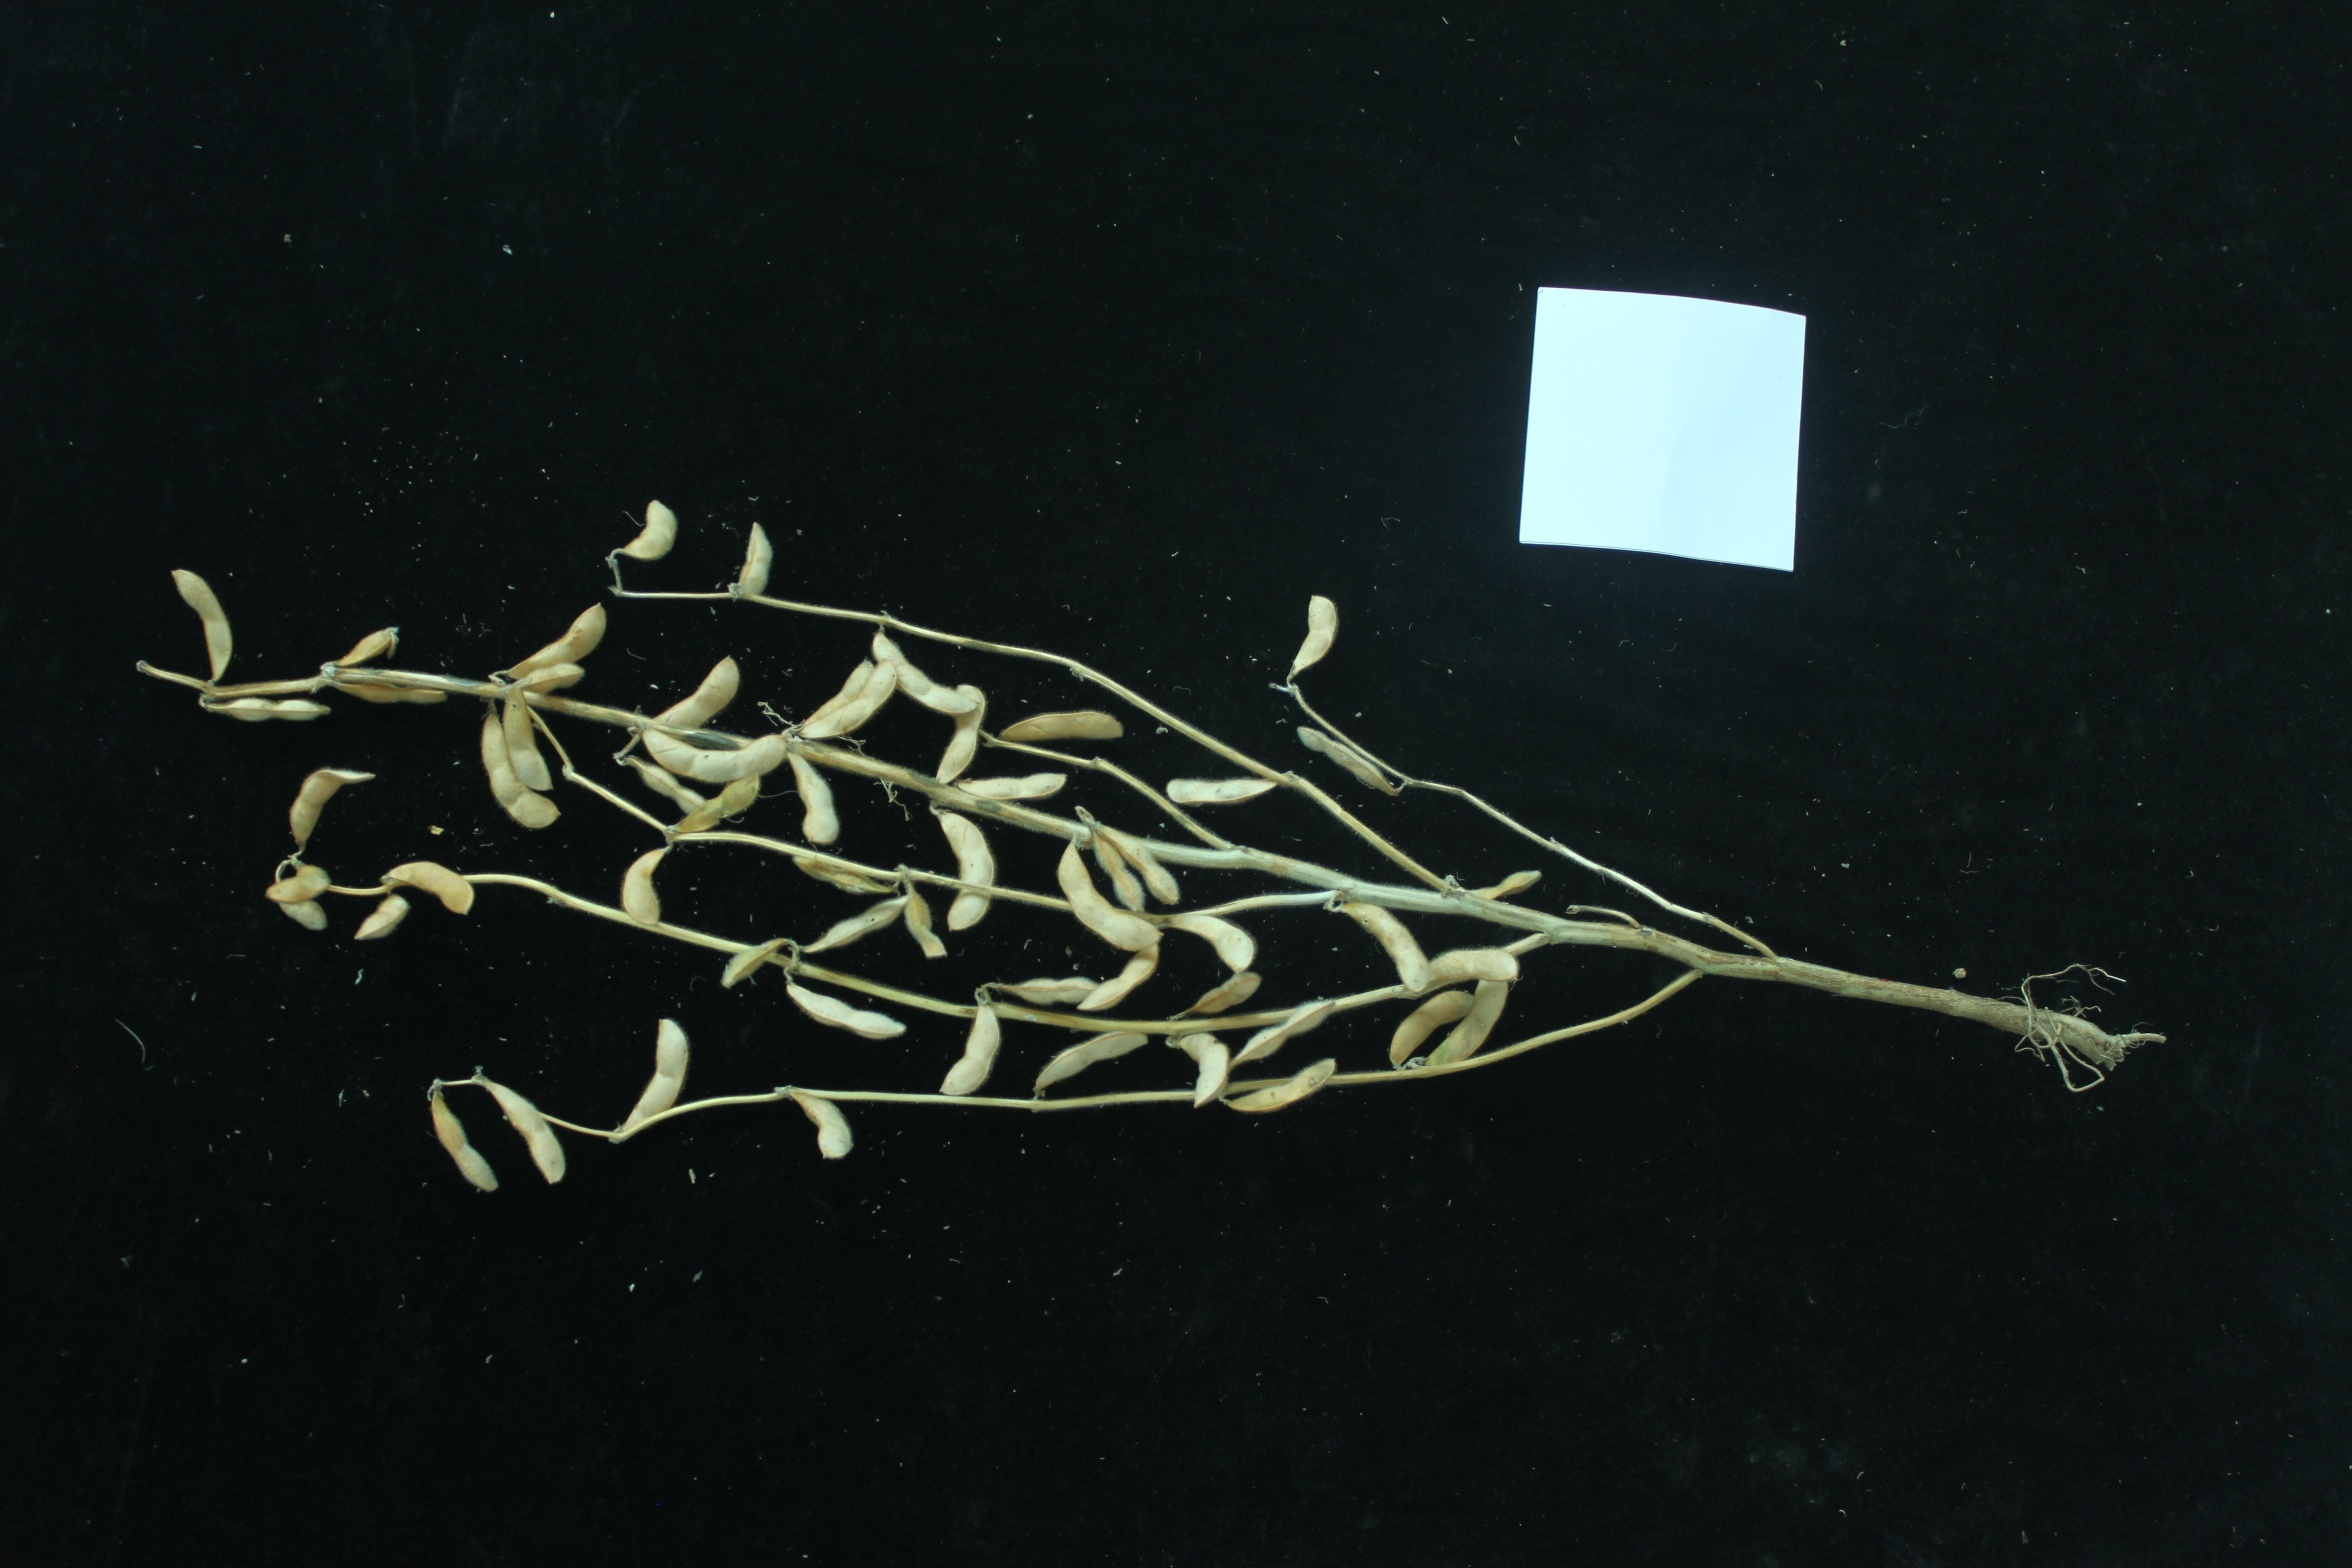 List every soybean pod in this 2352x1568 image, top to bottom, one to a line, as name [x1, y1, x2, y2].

soybean pod [614, 500, 674, 562]
soybean pod [726, 521, 770, 599]
soybean pod [173, 571, 232, 677]
soybean pod [1287, 595, 1338, 687]
soybean pod [492, 602, 607, 682]
soybean pod [334, 628, 398, 667]
soybean pod [872, 634, 979, 716]
soybean pod [648, 653, 740, 733]
soybean pod [799, 659, 894, 741]
soybean pod [801, 660, 873, 725]
soybean pod [515, 665, 583, 695]
soybean pod [326, 680, 444, 707]
soybean pod [934, 683, 986, 788]
soybean pod [503, 688, 552, 796]
soybean pod [481, 690, 558, 829]
soybean pod [200, 699, 330, 726]
soybean pod [994, 714, 1122, 745]
soybean pod [639, 726, 795, 786]
soybean pod [1298, 730, 1399, 797]
soybean pod [787, 752, 839, 843]
soybean pod [625, 762, 713, 818]
soybean pod [287, 766, 373, 844]
soybean pod [672, 770, 761, 833]
soybean pod [927, 775, 1066, 812]
soybean pod [1167, 778, 1278, 805]
soybean pod [933, 813, 995, 931]
soybean pod [1089, 823, 1181, 904]
soybean pod [1091, 828, 1144, 914]
soybean pod [1055, 829, 1164, 954]
soybean pod [622, 846, 666, 928]
soybean pod [795, 857, 892, 896]
soybean pod [266, 861, 330, 906]
soybean pod [380, 864, 471, 916]
soybean pod [1456, 870, 1540, 901]
soybean pod [903, 885, 944, 958]
soybean pod [354, 894, 409, 941]
soybean pod [799, 895, 913, 956]
soybean pod [271, 902, 327, 933]
soybean pod [1335, 904, 1431, 994]
soybean pod [1155, 914, 1254, 971]
soybean pod [722, 940, 795, 987]
soybean pod [1077, 941, 1159, 1012]
soybean pod [1424, 949, 1518, 987]
soybean pod [1175, 975, 1260, 1015]
soybean pod [986, 978, 1099, 1005]
soybean pod [783, 980, 907, 1041]
soybean pod [1415, 980, 1508, 1070]
soybean pod [1389, 987, 1472, 1070]
soybean pod [939, 1000, 1000, 1098]
soybean pod [1233, 1002, 1330, 1065]
soybean pod [613, 1016, 689, 1139]
soybean pod [1038, 1030, 1147, 1091]
soybean pod [1167, 1035, 1227, 1106]
soybean pod [1224, 1061, 1336, 1114]
soybean pod [475, 1079, 567, 1182]
soybean pod [429, 1084, 495, 1195]
soybean pod [777, 1091, 854, 1159]